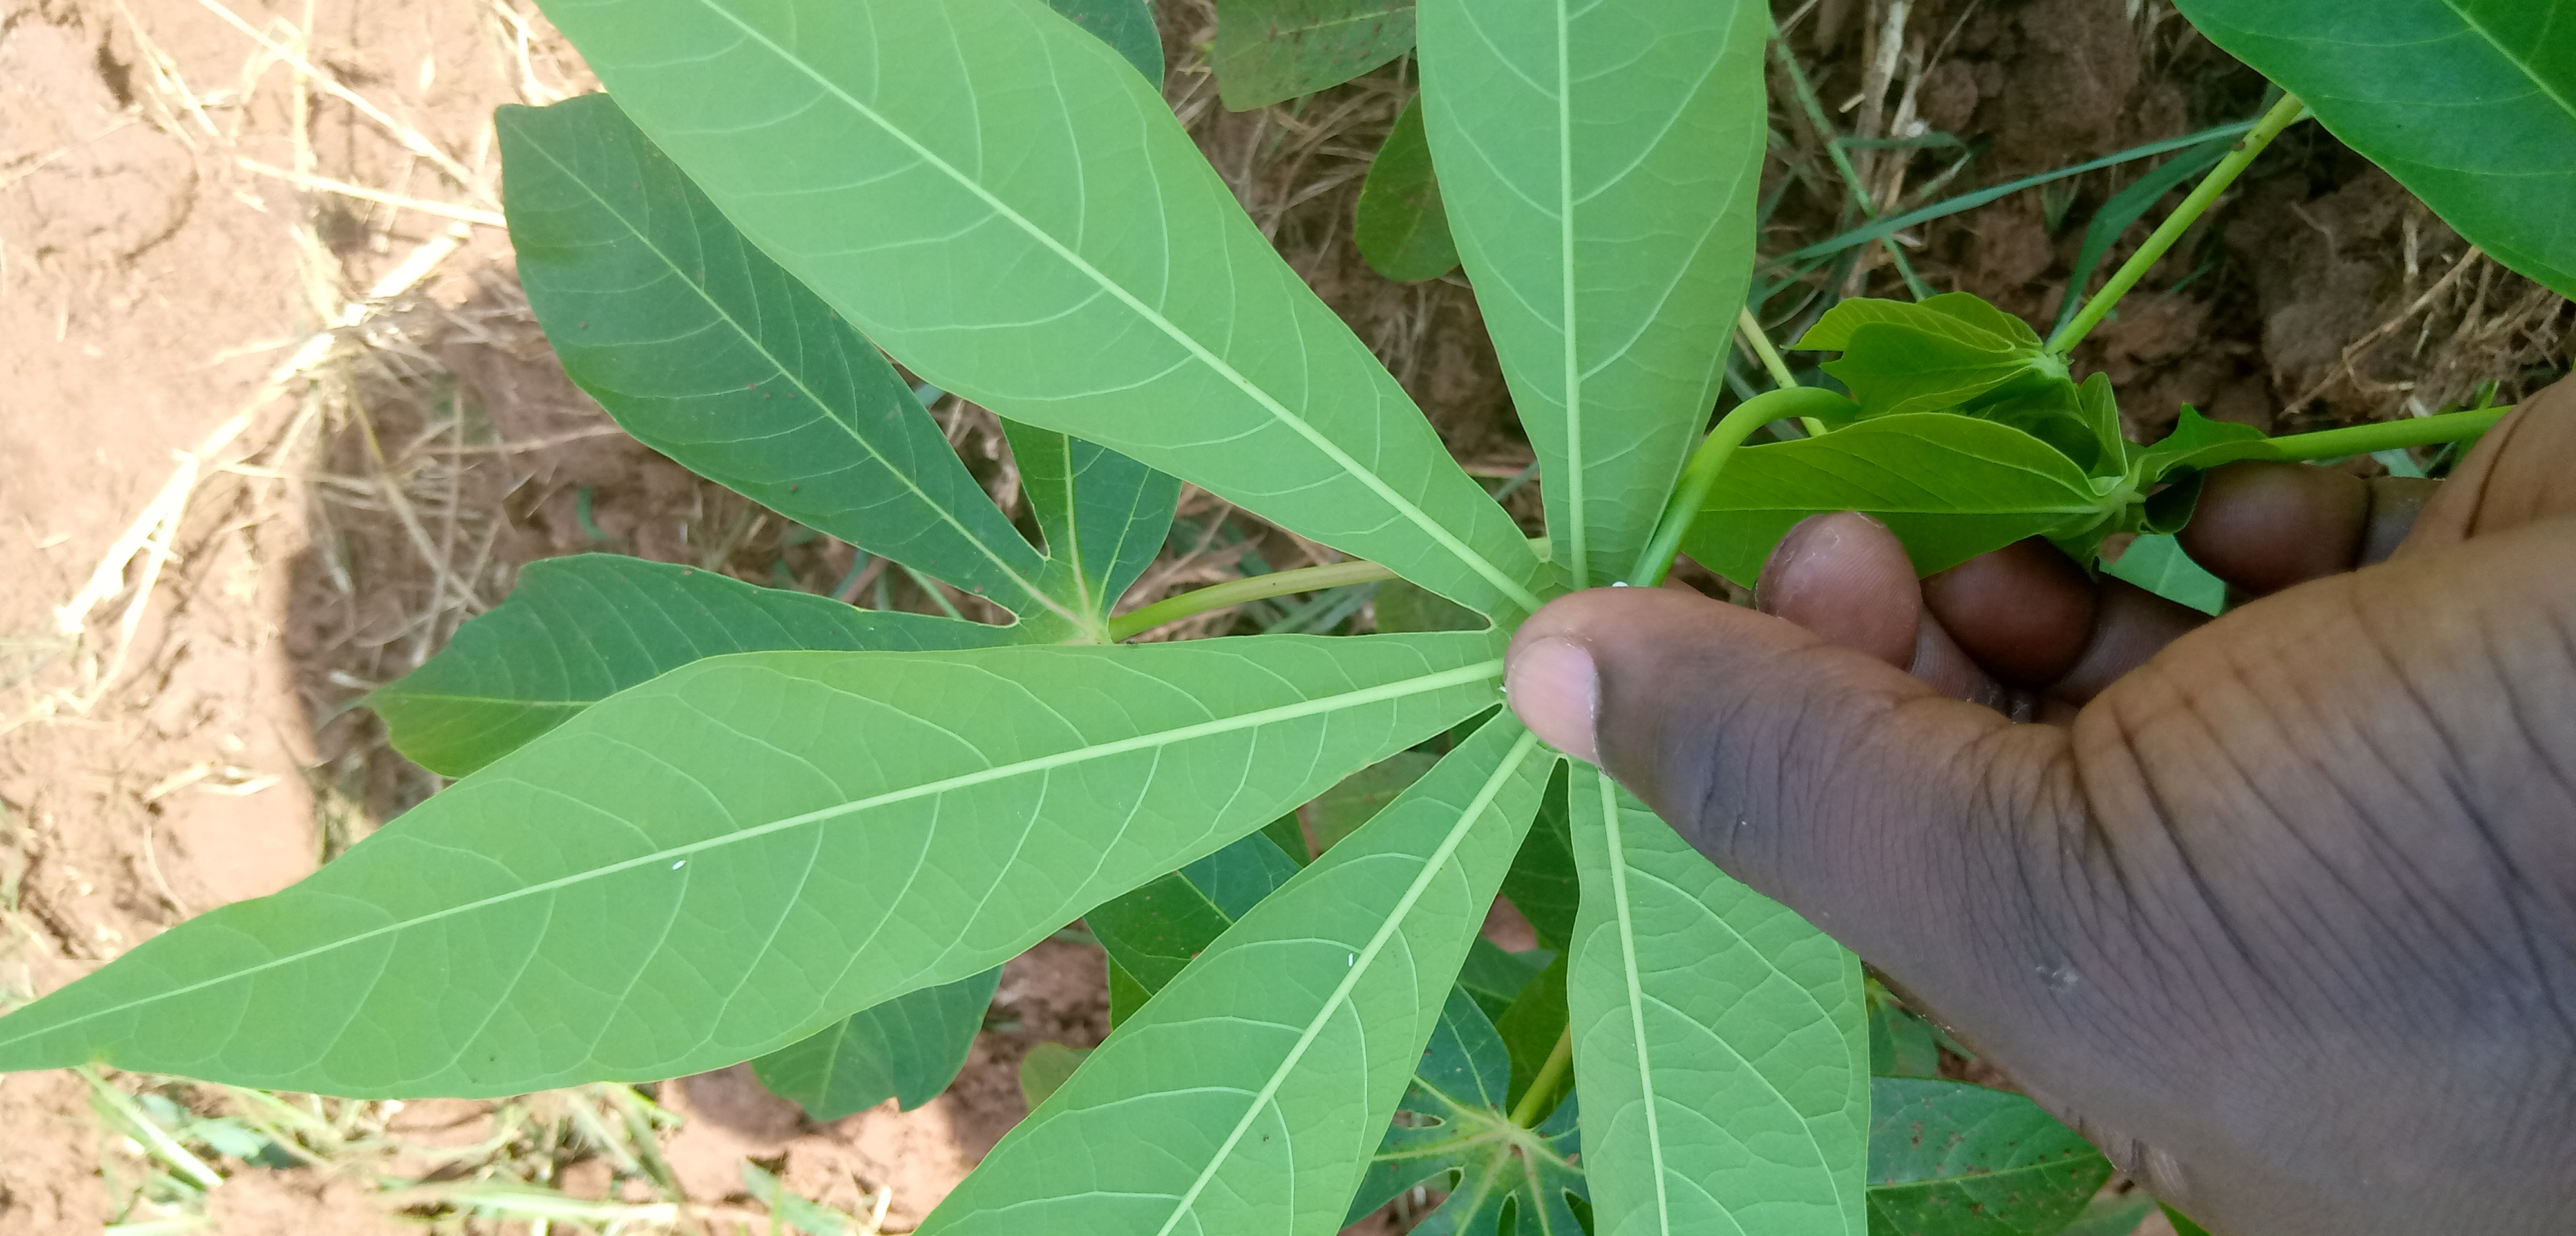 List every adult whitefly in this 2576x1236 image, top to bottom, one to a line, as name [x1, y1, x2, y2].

whitefly [670, 857, 687, 871]
whitefly [1347, 951, 1357, 969]